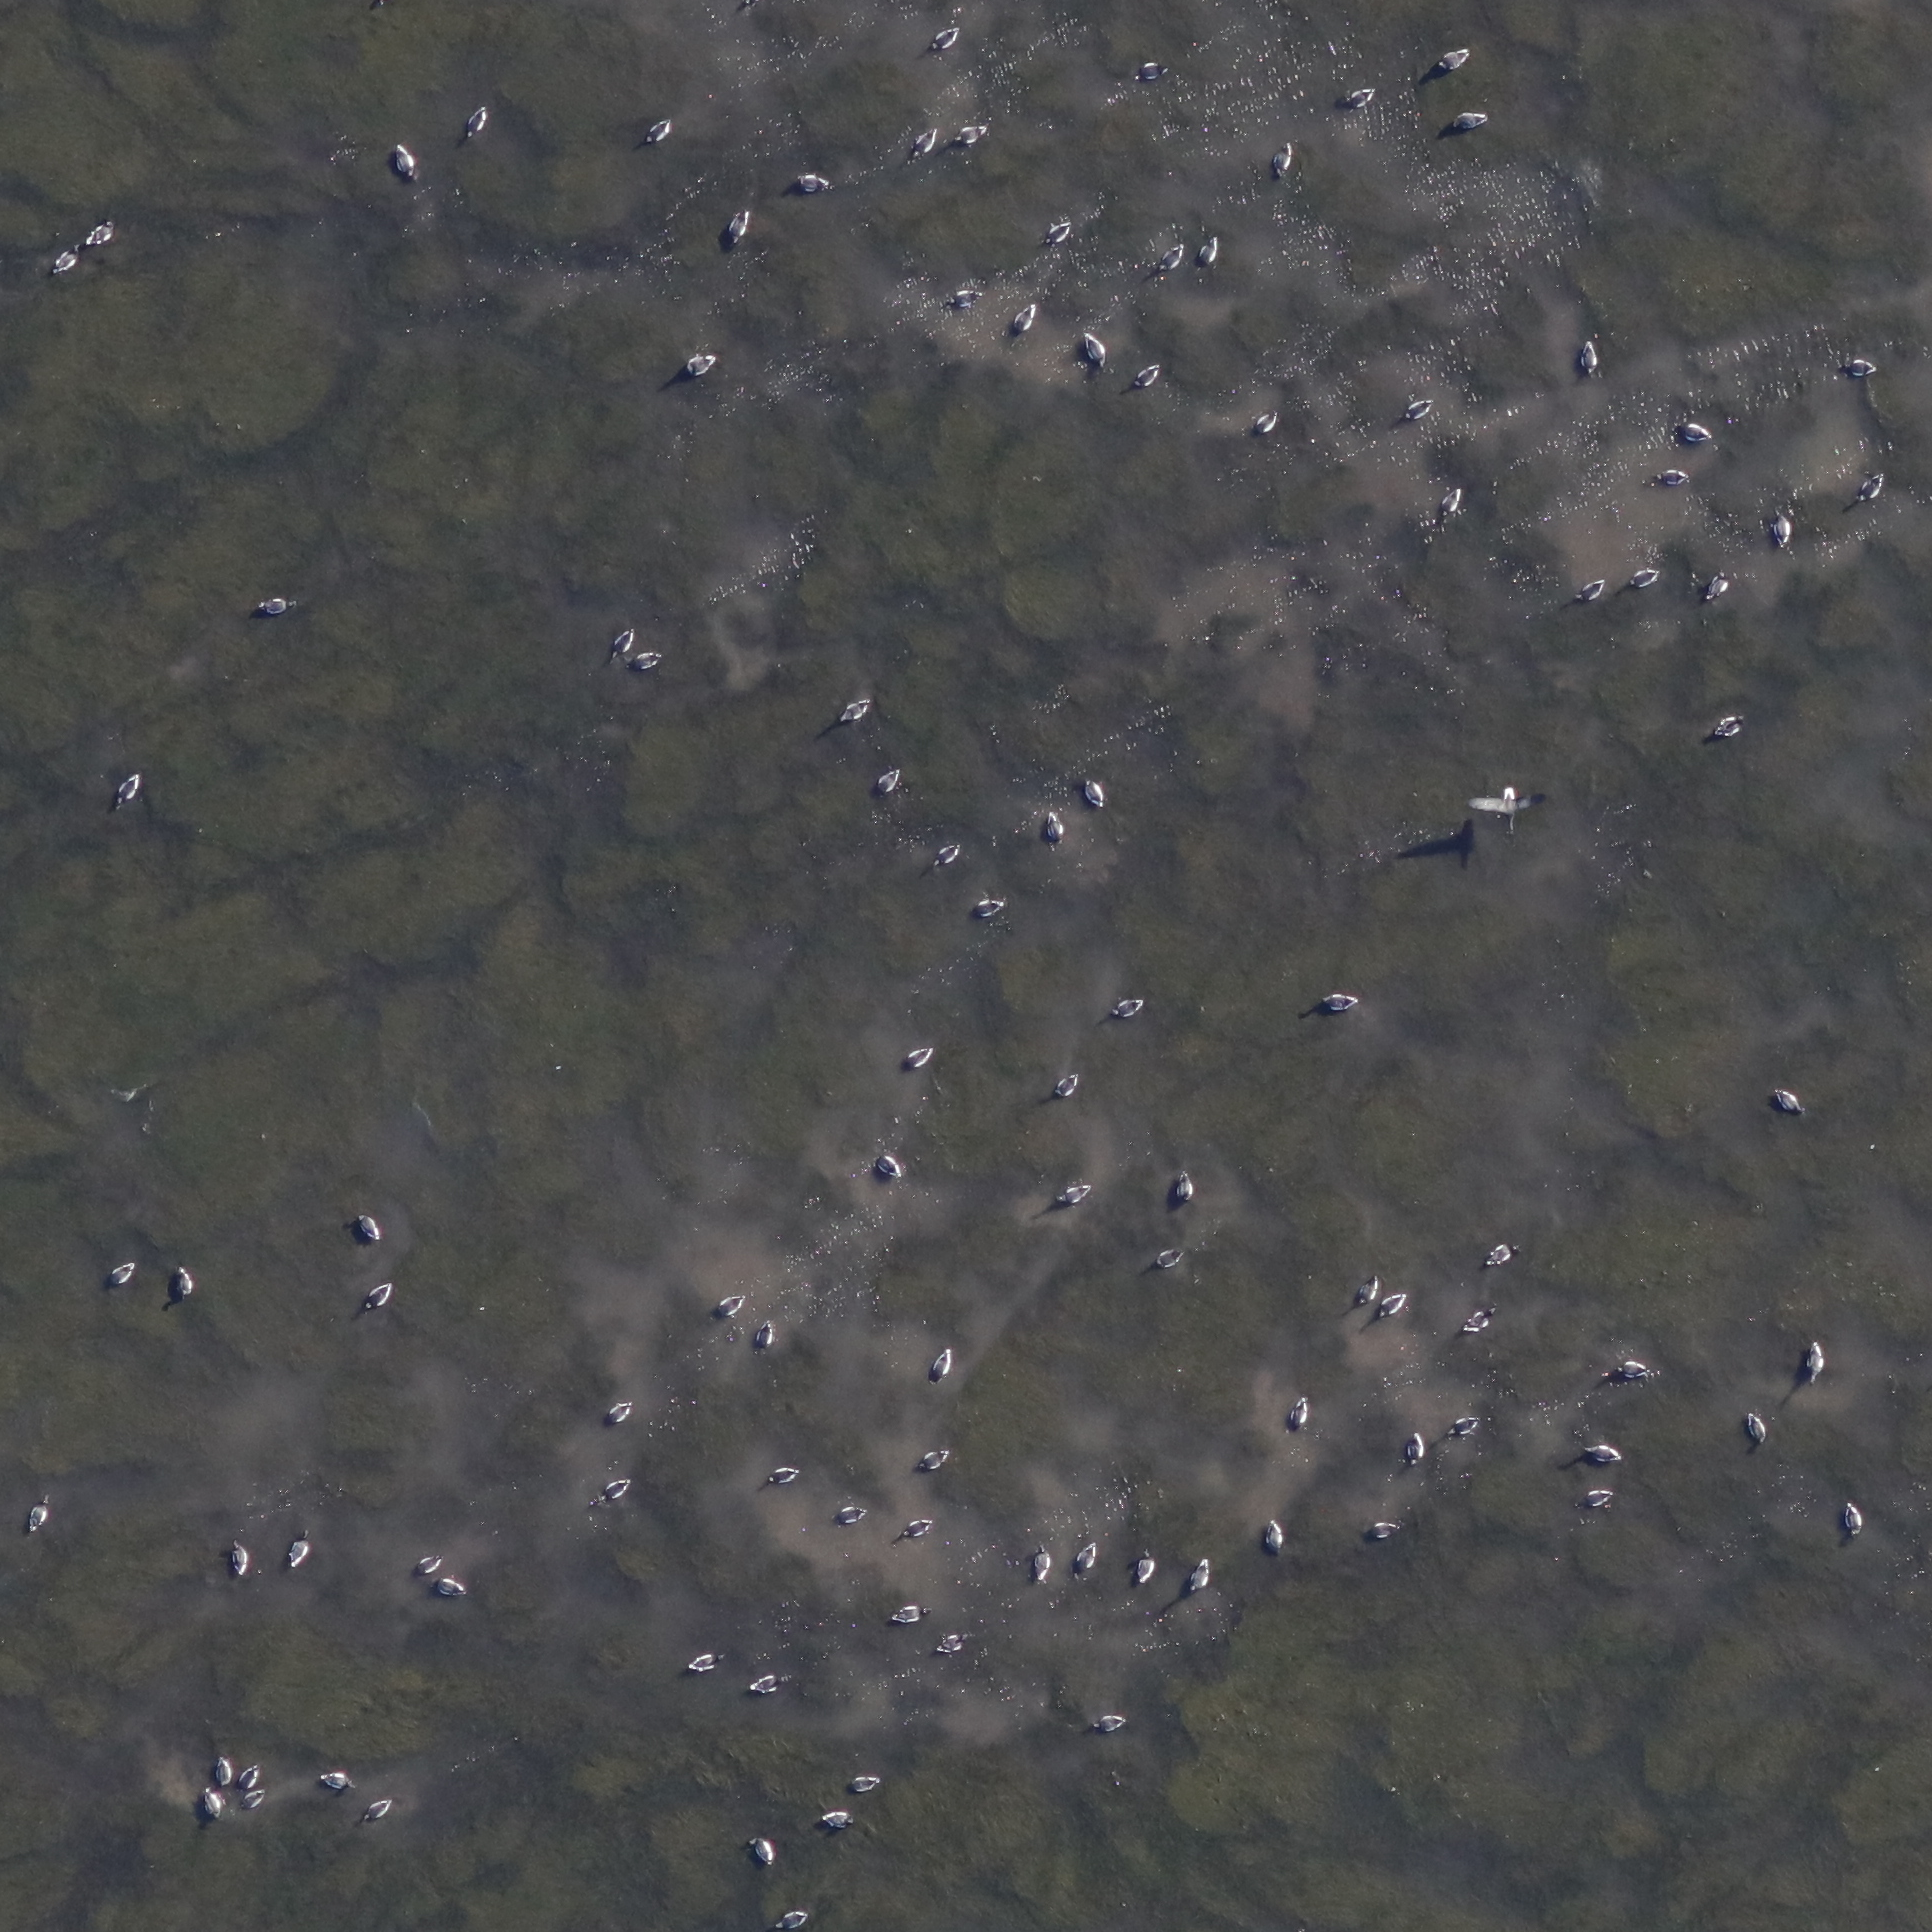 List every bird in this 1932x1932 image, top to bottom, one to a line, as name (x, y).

brant (943, 40)
brant (1455, 58)
brant (1150, 70)
brant (1363, 96)
brant (1471, 120)
brant (476, 122)
brant (660, 132)
brant (970, 136)
brant (923, 142)
brant (1283, 160)
brant (404, 162)
brant (811, 182)
brant (736, 226)
brant (1060, 231)
brant (102, 233)
brant (1208, 252)
brant (1172, 257)
brant (69, 261)
brant (963, 296)
brant (1024, 319)
brant (1095, 349)
brant (1589, 359)
brant (699, 365)
brant (1859, 368)
brant (1146, 377)
brant (1417, 407)
brant (1266, 424)
brant (1697, 432)
brant (1671, 477)
brant (1869, 489)
brant (1450, 502)
brant (1781, 531)
brant (1643, 578)
brant (1716, 587)
brant (1592, 590)
brant (277, 606)
brant (623, 644)
brant (645, 660)
brant (856, 712)
brant (1728, 722)
brant (887, 783)
brant (127, 790)
brant (1094, 794)
brant (1511, 807)
brant (1054, 829)
brant (948, 853)
brant (987, 906)
brant (1338, 1002)
brant (1127, 1008)
brant (918, 1058)
brant (1065, 1086)
brant (1788, 1100)
brant (887, 1164)
brant (1184, 1187)
brant (1075, 1194)
brant (368, 1227)
brant (1506, 1253)
brant (1169, 1259)
brant (122, 1274)
brant (184, 1282)
brant (1368, 1292)
brant (380, 1294)
brant (1393, 1304)
brant (731, 1305)
brant (1480, 1322)
brant (765, 1337)
brant (940, 1366)
brant (1633, 1369)
brant (1816, 1370)
brant (619, 1412)
brant (1300, 1413)
brant (1466, 1426)
brant (1756, 1429)
brant (1414, 1450)
brant (1605, 1454)
brant (933, 1460)
brant (784, 1475)
brant (615, 1489)
brant (1598, 1497)
brant (38, 1515)
brant (851, 1515)
brant (1853, 1519)
brant (917, 1528)
brant (1382, 1530)
brant (1274, 1538)
brant (298, 1549)
brant (1086, 1558)
brant (240, 1559)
brant (429, 1565)
brant (1043, 1565)
brant (1143, 1570)
brant (1198, 1578)
brant (448, 1588)
brant (909, 1615)
brant (950, 1643)
brant (705, 1661)
brant (765, 1685)
brant (1110, 1723)
brant (224, 1773)
brant (248, 1779)
brant (336, 1781)
brant (863, 1784)
brant (254, 1801)
brant (210, 1809)
brant (377, 1810)
brant (834, 1819)
brant (762, 1849)
brant (794, 1919)